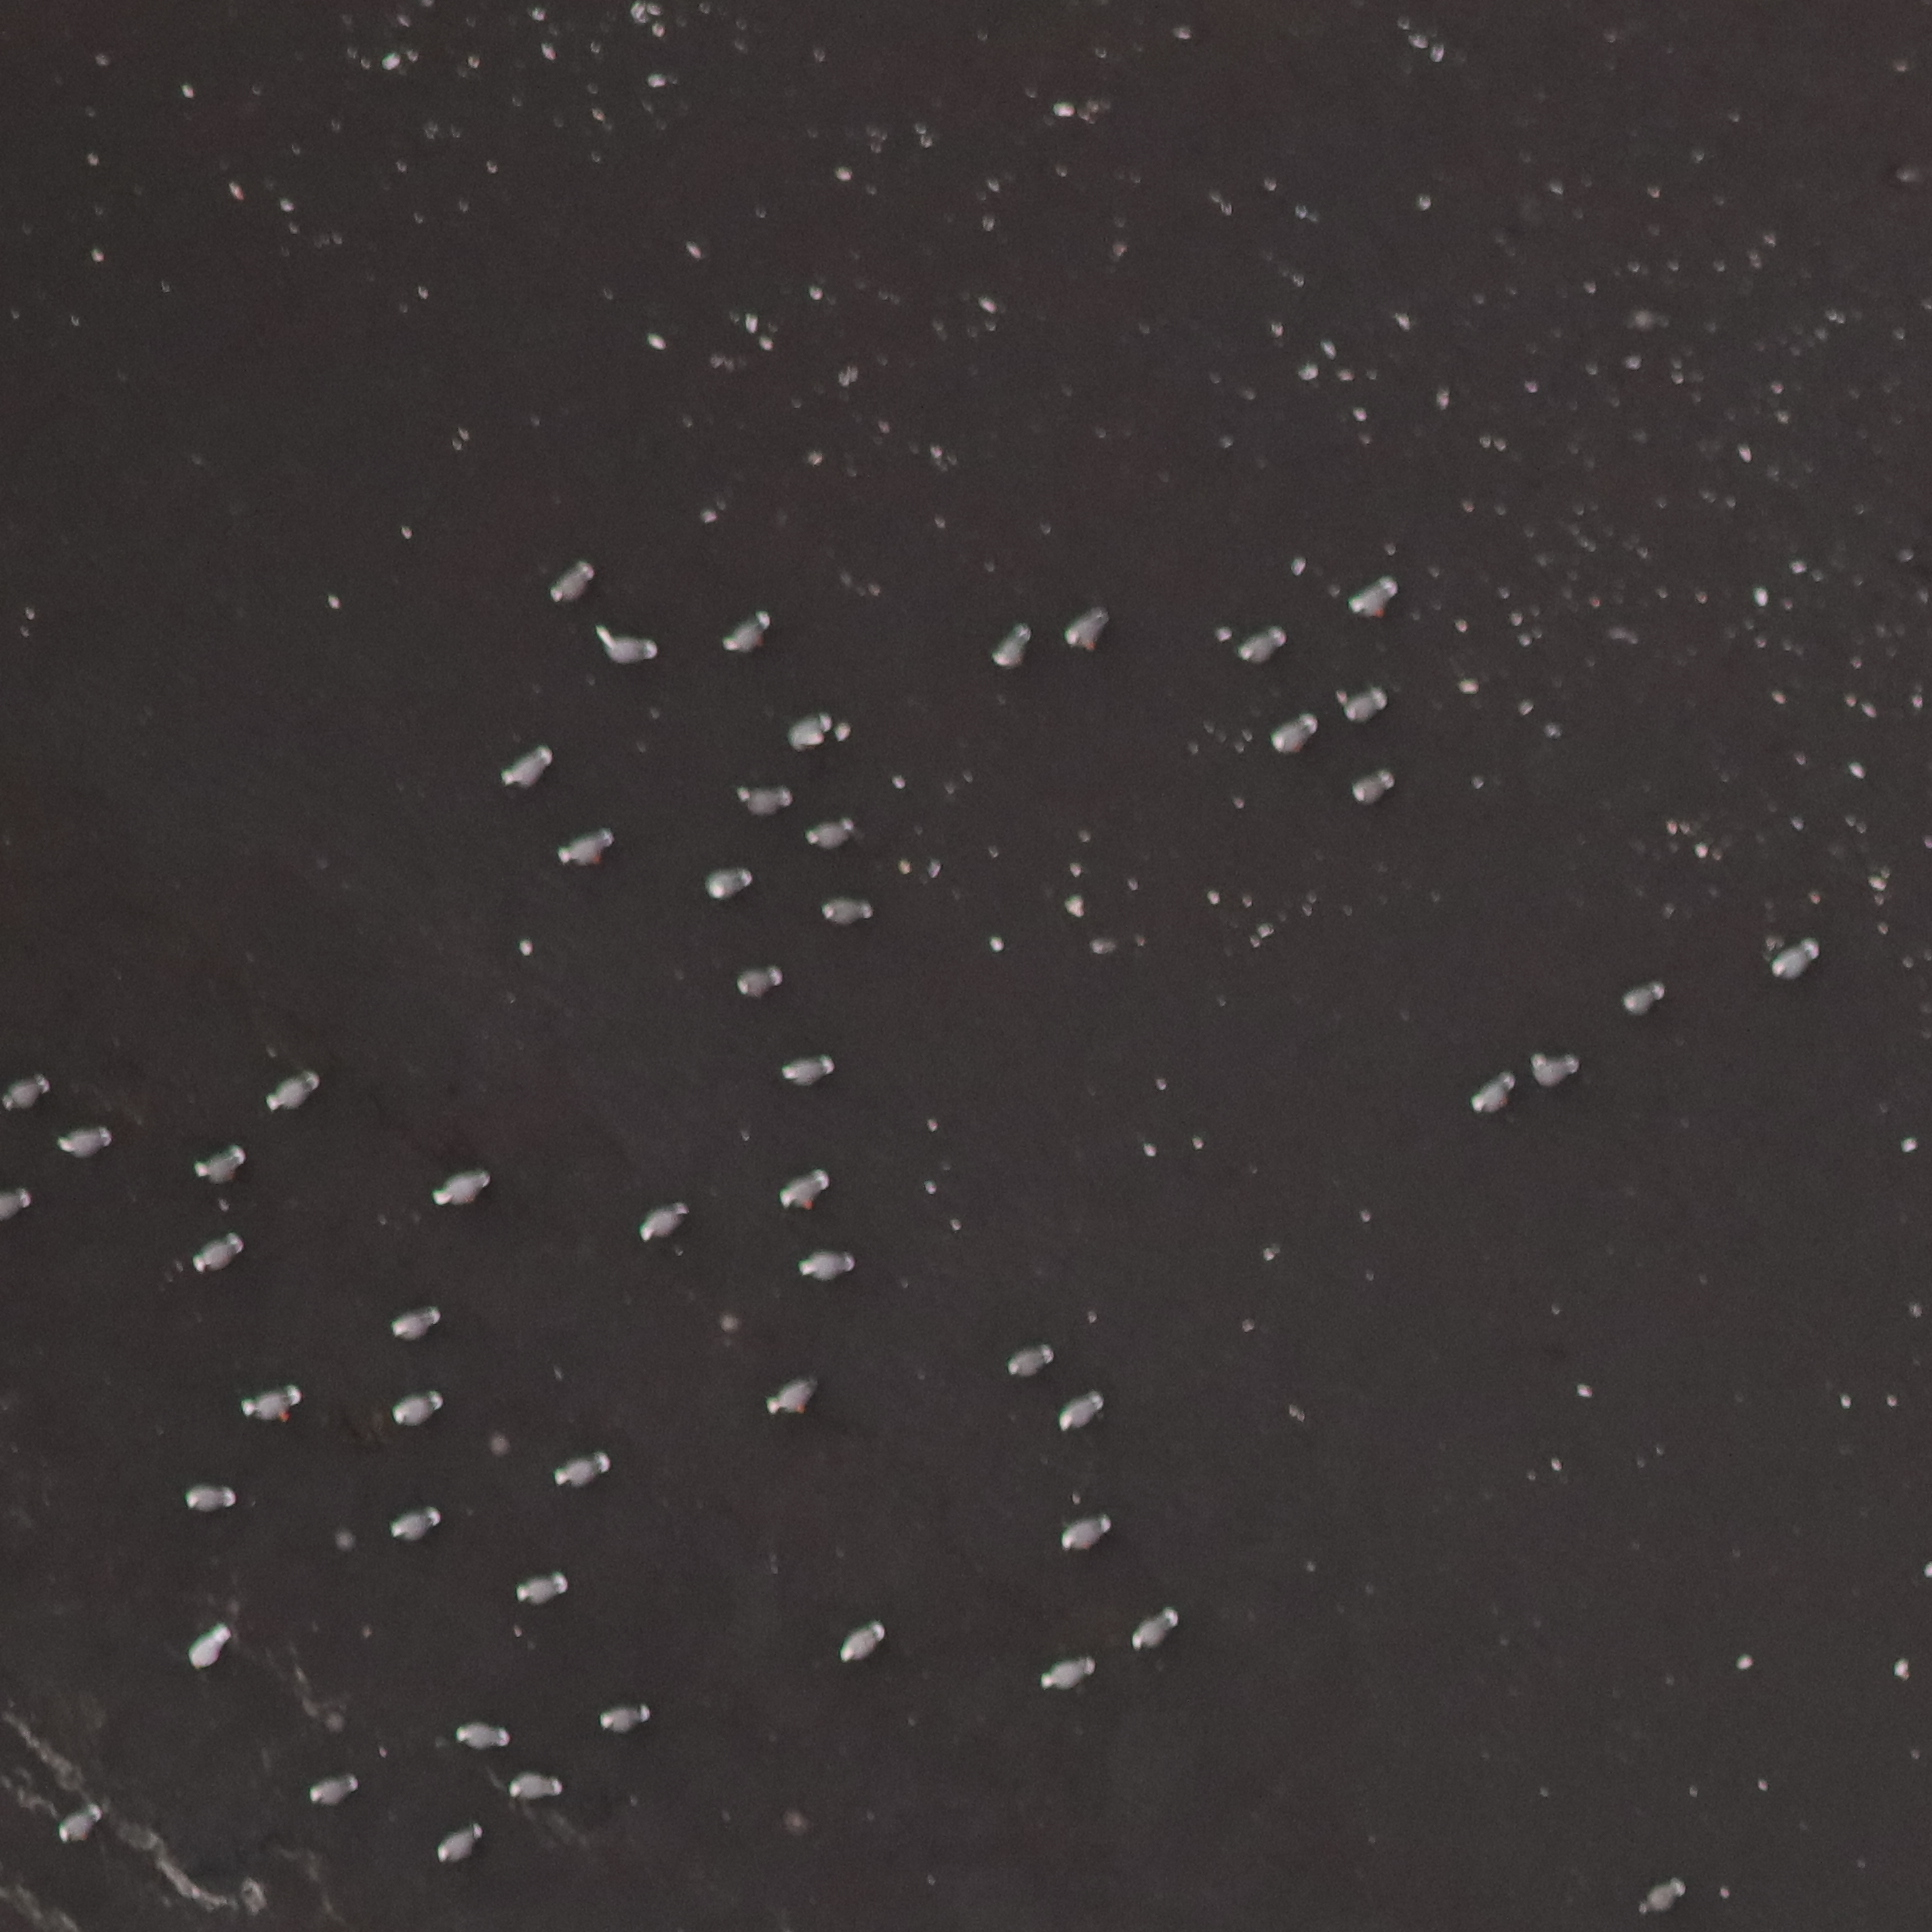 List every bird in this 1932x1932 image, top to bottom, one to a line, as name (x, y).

emperor goose (574, 583)
emperor goose (1374, 603)
emperor goose (1087, 631)
emperor goose (748, 633)
emperor goose (1264, 644)
emperor goose (1014, 646)
emperor goose (627, 653)
emperor goose (1362, 709)
emperor goose (816, 731)
emperor goose (1293, 735)
emperor goose (531, 766)
emperor goose (1373, 788)
emperor goose (764, 804)
emperor goose (835, 839)
emperor goose (585, 848)
emperor goose (728, 882)
emperor goose (847, 911)
emperor goose (1793, 967)
emperor goose (757, 981)
emperor goose (1643, 996)
emperor goose (1549, 1069)
emperor goose (808, 1072)
emperor goose (1494, 1092)
emperor goose (18, 1094)
emperor goose (295, 1094)
emperor goose (86, 1141)
emperor goose (222, 1166)
emperor goose (459, 1191)
emperor goose (806, 1192)
emperor goose (5, 1207)
emperor goose (666, 1223)
emperor goose (218, 1253)
emperor goose (825, 1263)
emperor goose (418, 1321)
emperor goose (1030, 1360)
emperor goose (792, 1400)
emperor goose (419, 1406)
emperor goose (275, 1407)
emperor goose (1083, 1412)
emperor goose (580, 1469)
emperor goose (212, 1499)
emperor goose (410, 1523)
emperor goose (1089, 1529)
emperor goose (543, 1588)
emperor goose (1154, 1629)
emperor goose (866, 1641)
emperor goose (206, 1651)
emperor goose (1074, 1668)
emperor goose (622, 1716)
emperor goose (482, 1732)
emperor goose (519, 1788)
emperor goose (335, 1789)
emperor goose (77, 1827)
emperor goose (460, 1846)
emperor goose (1662, 1899)